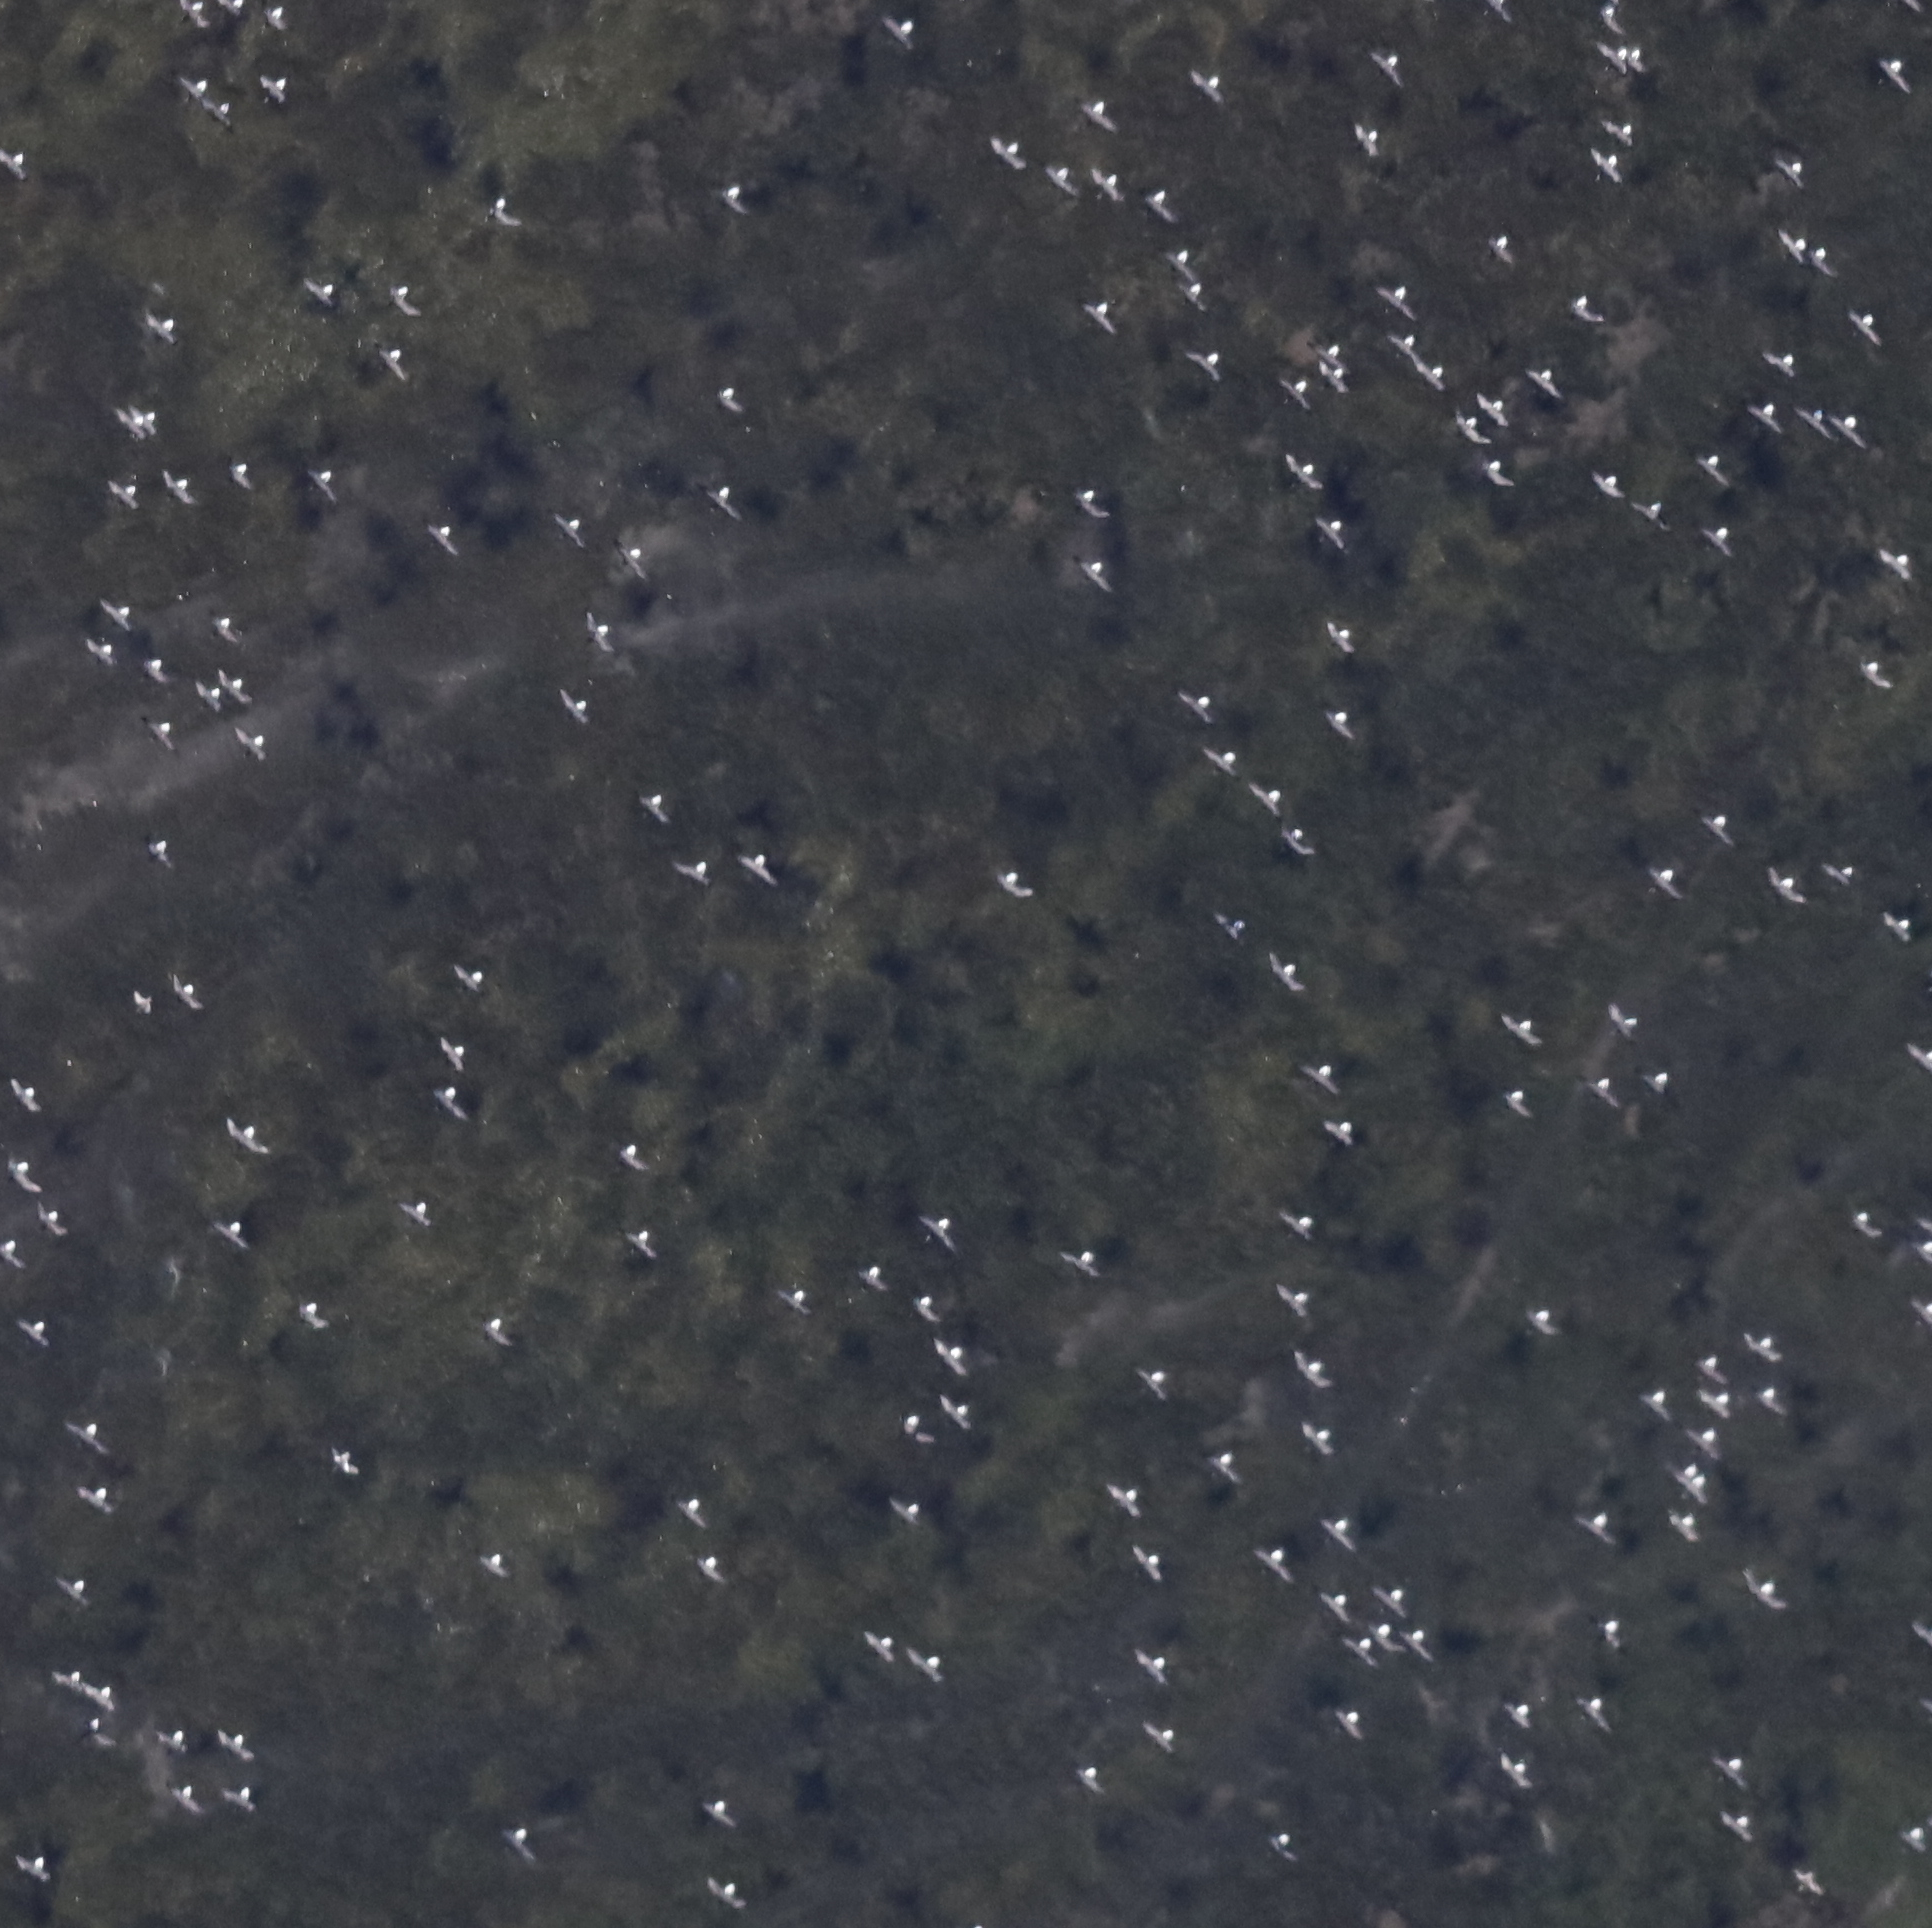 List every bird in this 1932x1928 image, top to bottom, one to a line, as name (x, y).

brant (232, 3)
brant (1503, 6)
brant (189, 8)
brant (274, 9)
brant (1608, 16)
brant (898, 21)
brant (1647, 59)
brant (1387, 63)
brant (1603, 63)
brant (1892, 79)
brant (1218, 85)
brant (273, 87)
brant (189, 90)
brant (1091, 100)
brant (228, 121)
brant (1623, 135)
brant (1369, 140)
brant (17, 160)
brant (1015, 160)
brant (1610, 166)
brant (1789, 176)
brant (1063, 181)
brant (722, 194)
brant (1112, 194)
brant (1154, 198)
brant (497, 215)
brant (1799, 242)
brant (1500, 244)
brant (1812, 260)
brant (1180, 266)
brant (1189, 292)
brant (1393, 292)
brant (316, 295)
brant (401, 300)
brant (1584, 308)
brant (1092, 310)
brant (1863, 320)
brant (166, 334)
brant (1399, 336)
brant (1332, 352)
brant (1786, 358)
brant (391, 360)
brant (1205, 365)
brant (1430, 375)
brant (1330, 381)
brant (1298, 386)
brant (1550, 389)
brant (737, 397)
brant (1763, 404)
brant (1496, 405)
brant (1808, 415)
brant (143, 417)
brant (1464, 425)
brant (118, 426)
brant (1854, 428)
brant (1488, 468)
brant (1715, 472)
brant (239, 473)
brant (171, 480)
brant (1302, 480)
brant (321, 483)
brant (1605, 486)
brant (122, 491)
brant (717, 494)
brant (1086, 502)
brant (1648, 510)
brant (1325, 520)
brant (567, 530)
brant (1713, 535)
brant (444, 536)
brant (1896, 554)
brant (630, 559)
brant (1089, 573)
brant (122, 614)
brant (229, 632)
brant (1343, 635)
brant (596, 636)
brant (103, 646)
brant (152, 670)
brant (1878, 677)
brant (232, 683)
brant (203, 696)
brant (1194, 706)
brant (582, 708)
brant (1338, 719)
brant (158, 738)
brant (249, 740)
brant (1223, 767)
brant (1267, 801)
brant (655, 803)
brant (1718, 827)
brant (1293, 839)
brant (158, 853)
brant (765, 864)
brant (692, 866)
brant (1839, 868)
brant (1663, 879)
brant (1779, 882)
brant (1011, 888)
brant (1897, 926)
brant (1236, 931)
brant (1288, 976)
brant (186, 985)
brant (474, 987)
brant (143, 1006)
brant (1624, 1023)
brant (1522, 1026)
brant (460, 1048)
brant (1926, 1063)
brant (1327, 1078)
brant (1598, 1089)
brant (1660, 1089)
brant (30, 1099)
brant (1521, 1100)
brant (443, 1106)
brant (248, 1131)
brant (1341, 1136)
brant (629, 1160)
brant (14, 1173)
brant (419, 1215)
brant (1863, 1222)
brant (43, 1223)
brant (940, 1234)
brant (229, 1236)
brant (1301, 1236)
brant (642, 1242)
brant (8, 1251)
brant (1920, 1254)
brant (1084, 1267)
brant (869, 1275)
brant (788, 1297)
brant (1298, 1304)
brant (1925, 1309)
brant (316, 1315)
brant (932, 1318)
brant (1548, 1323)
brant (42, 1328)
brant (498, 1334)
brant (1762, 1351)
brant (954, 1359)
brant (1711, 1364)
brant (1307, 1375)
brant (1154, 1391)
brant (1658, 1399)
brant (1723, 1403)
brant (1770, 1403)
brant (949, 1409)
brant (911, 1426)
brant (1317, 1435)
brant (85, 1440)
brant (1703, 1440)
brant (337, 1469)
brant (1217, 1469)
brant (1677, 1485)
brant (1695, 1493)
brant (93, 1500)
brant (1118, 1500)
brant (694, 1512)
brant (903, 1514)
brant (1674, 1516)
brant (1587, 1522)
brant (1333, 1534)
brant (1270, 1555)
brant (1146, 1556)
brant (492, 1564)
brant (715, 1578)
brant (1765, 1585)
brant (71, 1593)
brant (1391, 1595)
brant (1343, 1608)
brant (1610, 1629)
brant (1387, 1634)
brant (1420, 1642)
brant (877, 1645)
brant (1356, 1660)
brant (935, 1661)
brant (1154, 1671)
brant (66, 1684)
brant (97, 1697)
brant (1598, 1713)
brant (1521, 1715)
brant (1353, 1719)
brant (98, 1739)
brant (1159, 1742)
brant (171, 1745)
brant (236, 1750)
brant (1731, 1766)
brant (1087, 1771)
brant (1519, 1776)
brant (242, 1794)
brant (184, 1800)
brant (723, 1818)
brant (1731, 1825)
brant (518, 1841)
brant (1907, 1846)
brant (1277, 1849)
brant (38, 1863)
brant (1802, 1870)
brant (728, 1892)